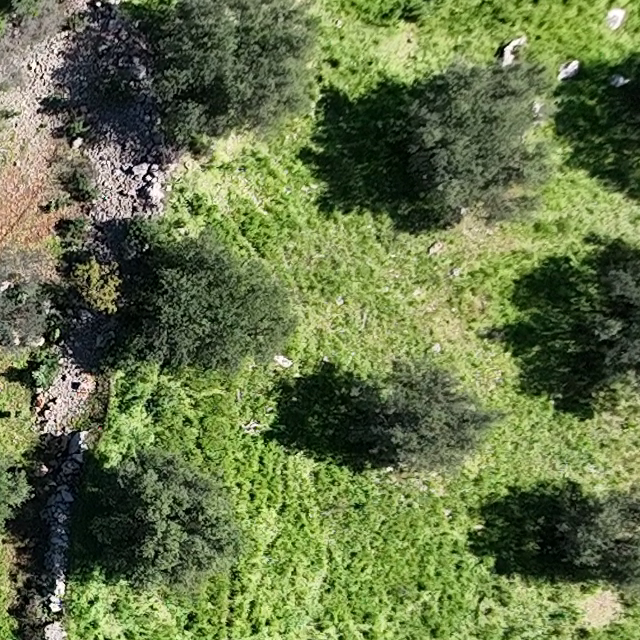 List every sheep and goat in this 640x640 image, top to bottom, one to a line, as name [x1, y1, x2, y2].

sheep [69, 137, 83, 153]
sheep [1, 272, 20, 291]
sheep [9, 329, 22, 347]
sheep [95, 330, 114, 348]
sheep [24, 337, 45, 348]
sheep [35, 391, 48, 411]
sheep [36, 397, 58, 419]